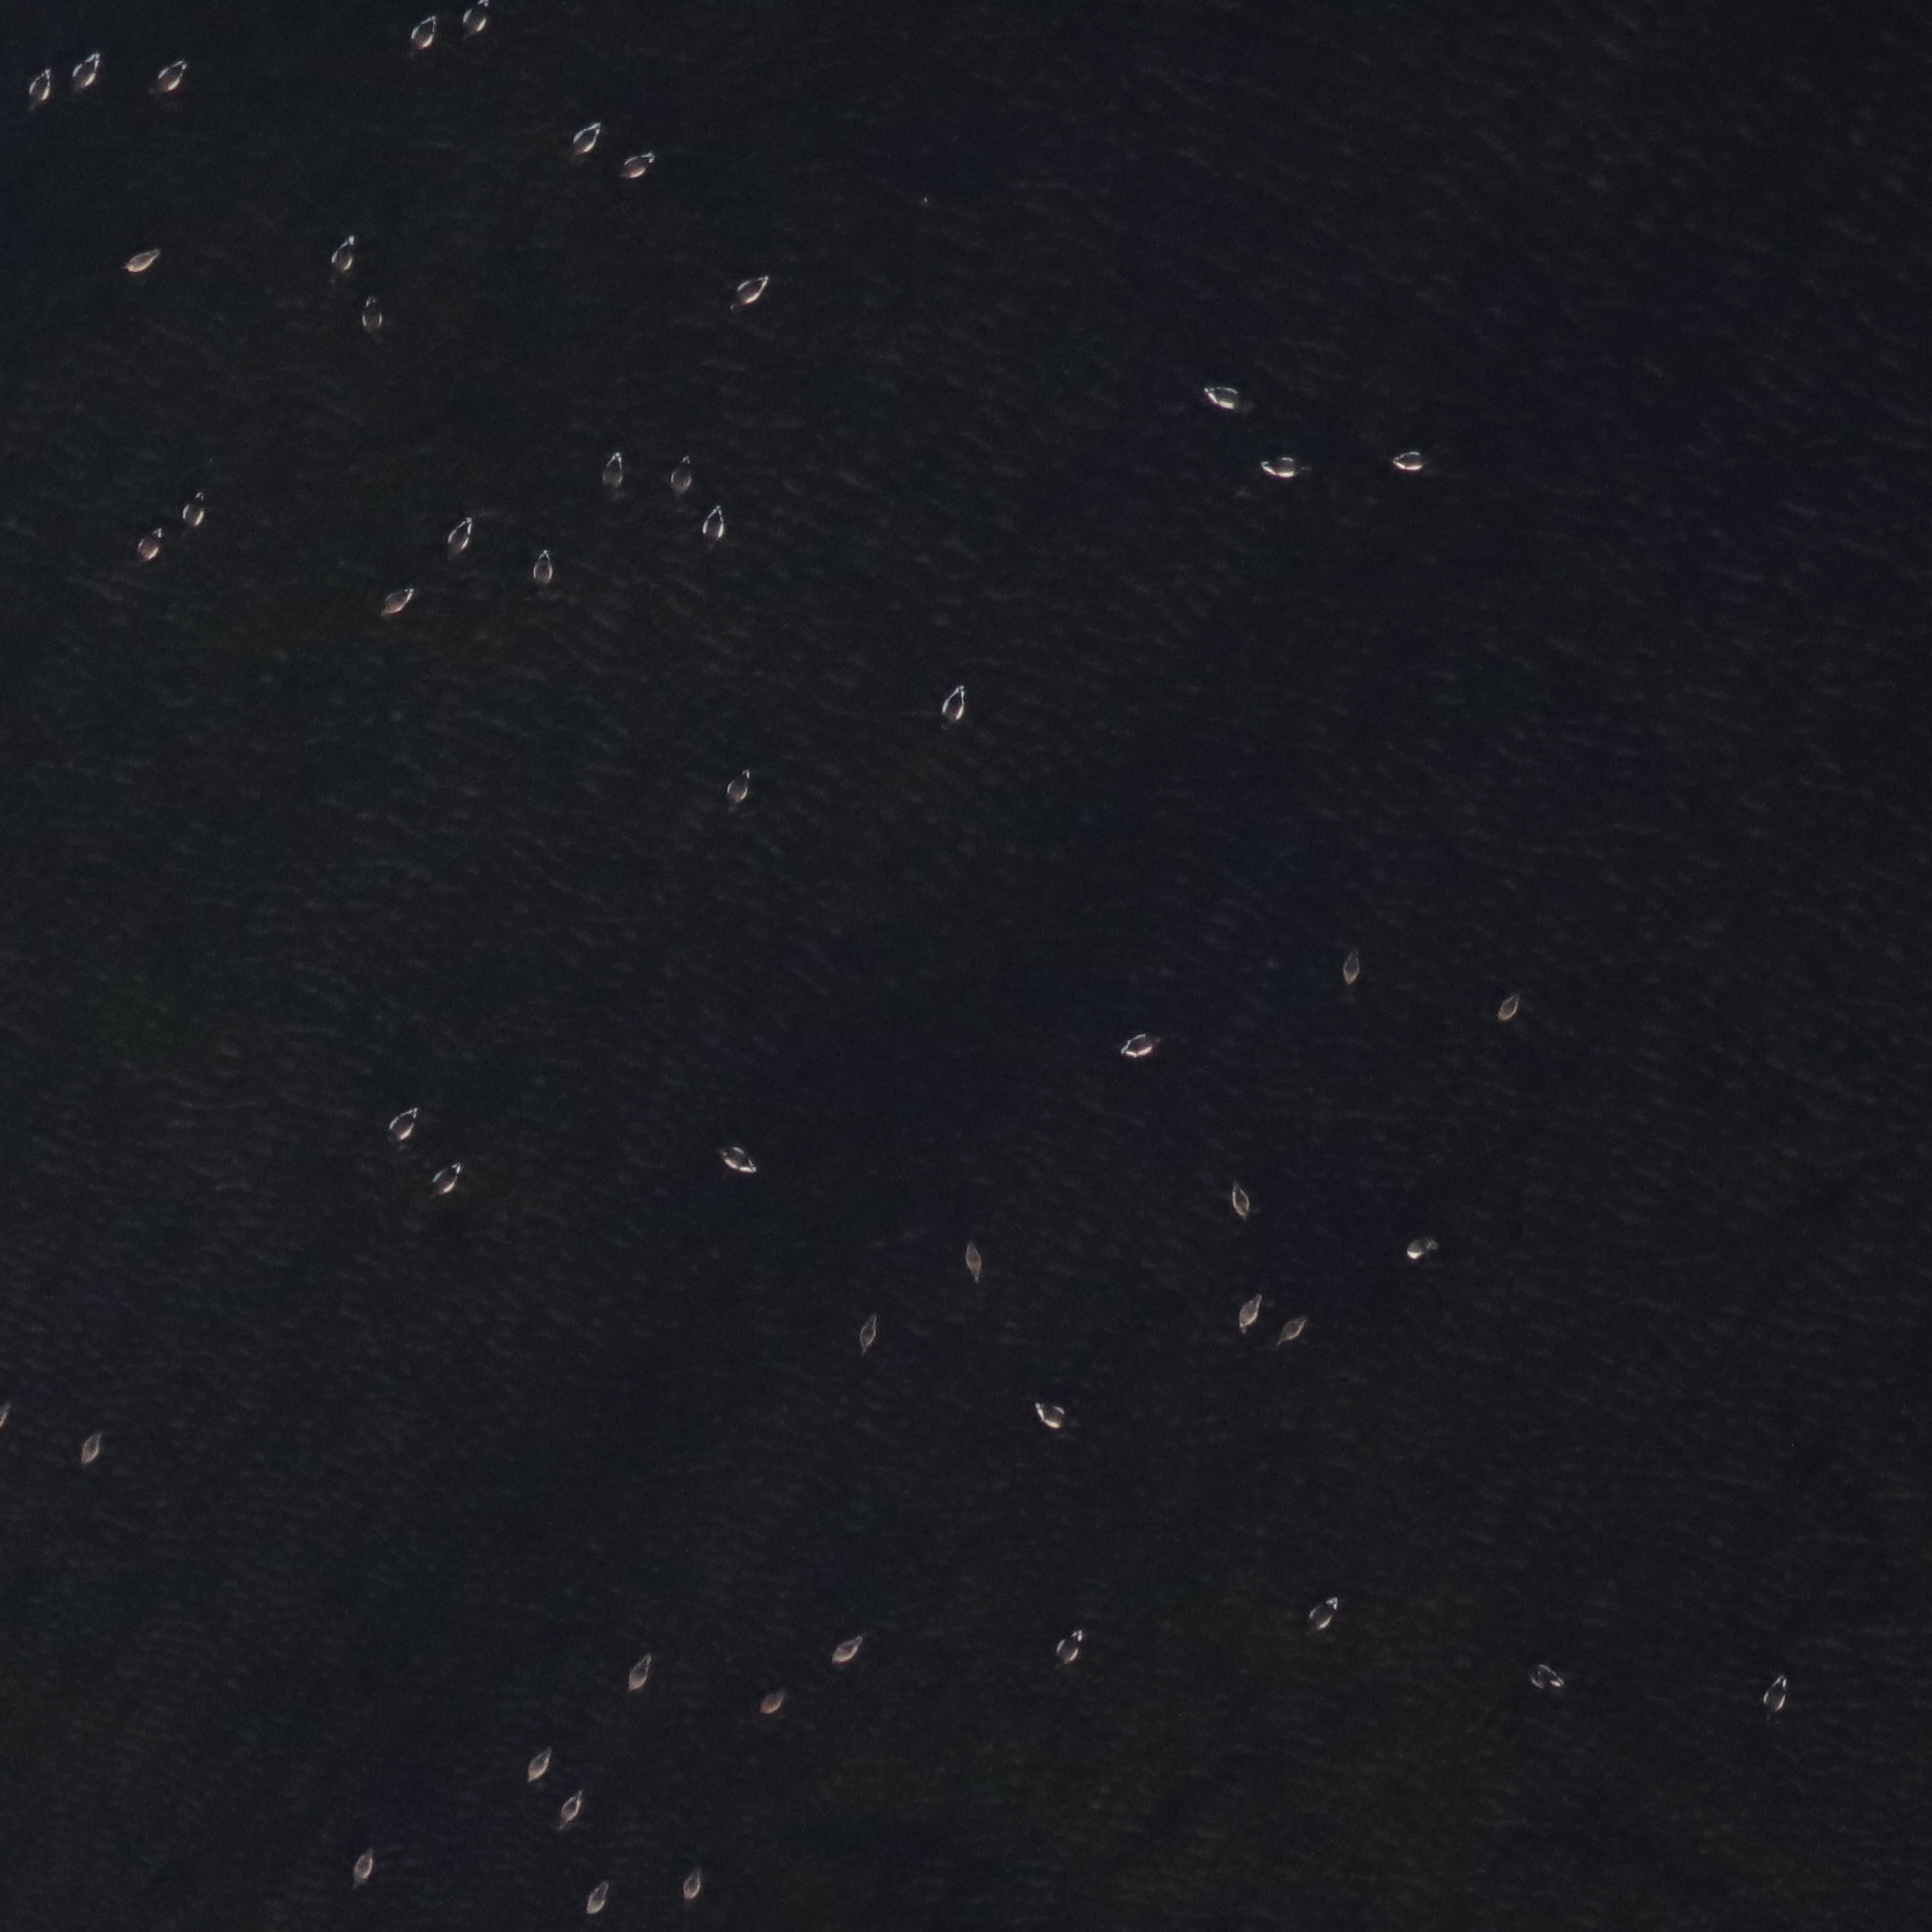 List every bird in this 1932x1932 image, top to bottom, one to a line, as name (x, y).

brant (469, 19)
brant (423, 36)
brant (84, 73)
brant (168, 79)
brant (38, 90)
brant (583, 141)
brant (634, 167)
brant (342, 259)
other bird (143, 262)
brant (748, 291)
brant (370, 320)
brant (1225, 396)
brant (1410, 461)
brant (1282, 468)
brant (613, 474)
brant (679, 478)
brant (193, 515)
brant (713, 527)
brant (458, 538)
brant (147, 546)
brant (540, 573)
brant (395, 602)
brant (952, 708)
brant (736, 790)
other bird (1348, 977)
other bird (1510, 1007)
brant (1140, 1044)
brant (402, 1125)
brant (736, 1157)
brant (445, 1179)
other bird (1238, 1197)
brant (1421, 1247)
other bird (973, 1259)
other bird (1252, 1309)
other bird (1294, 1326)
other bird (869, 1329)
brant (1053, 1415)
other bird (88, 1447)
brant (1320, 1614)
other bird (850, 1648)
brant (1068, 1648)
brant (1544, 1676)
other bird (636, 1677)
brant (1774, 1697)
other bird (768, 1704)
other bird (539, 1766)
other bird (577, 1806)
other bird (369, 1858)
other bird (695, 1885)
other bird (596, 1906)